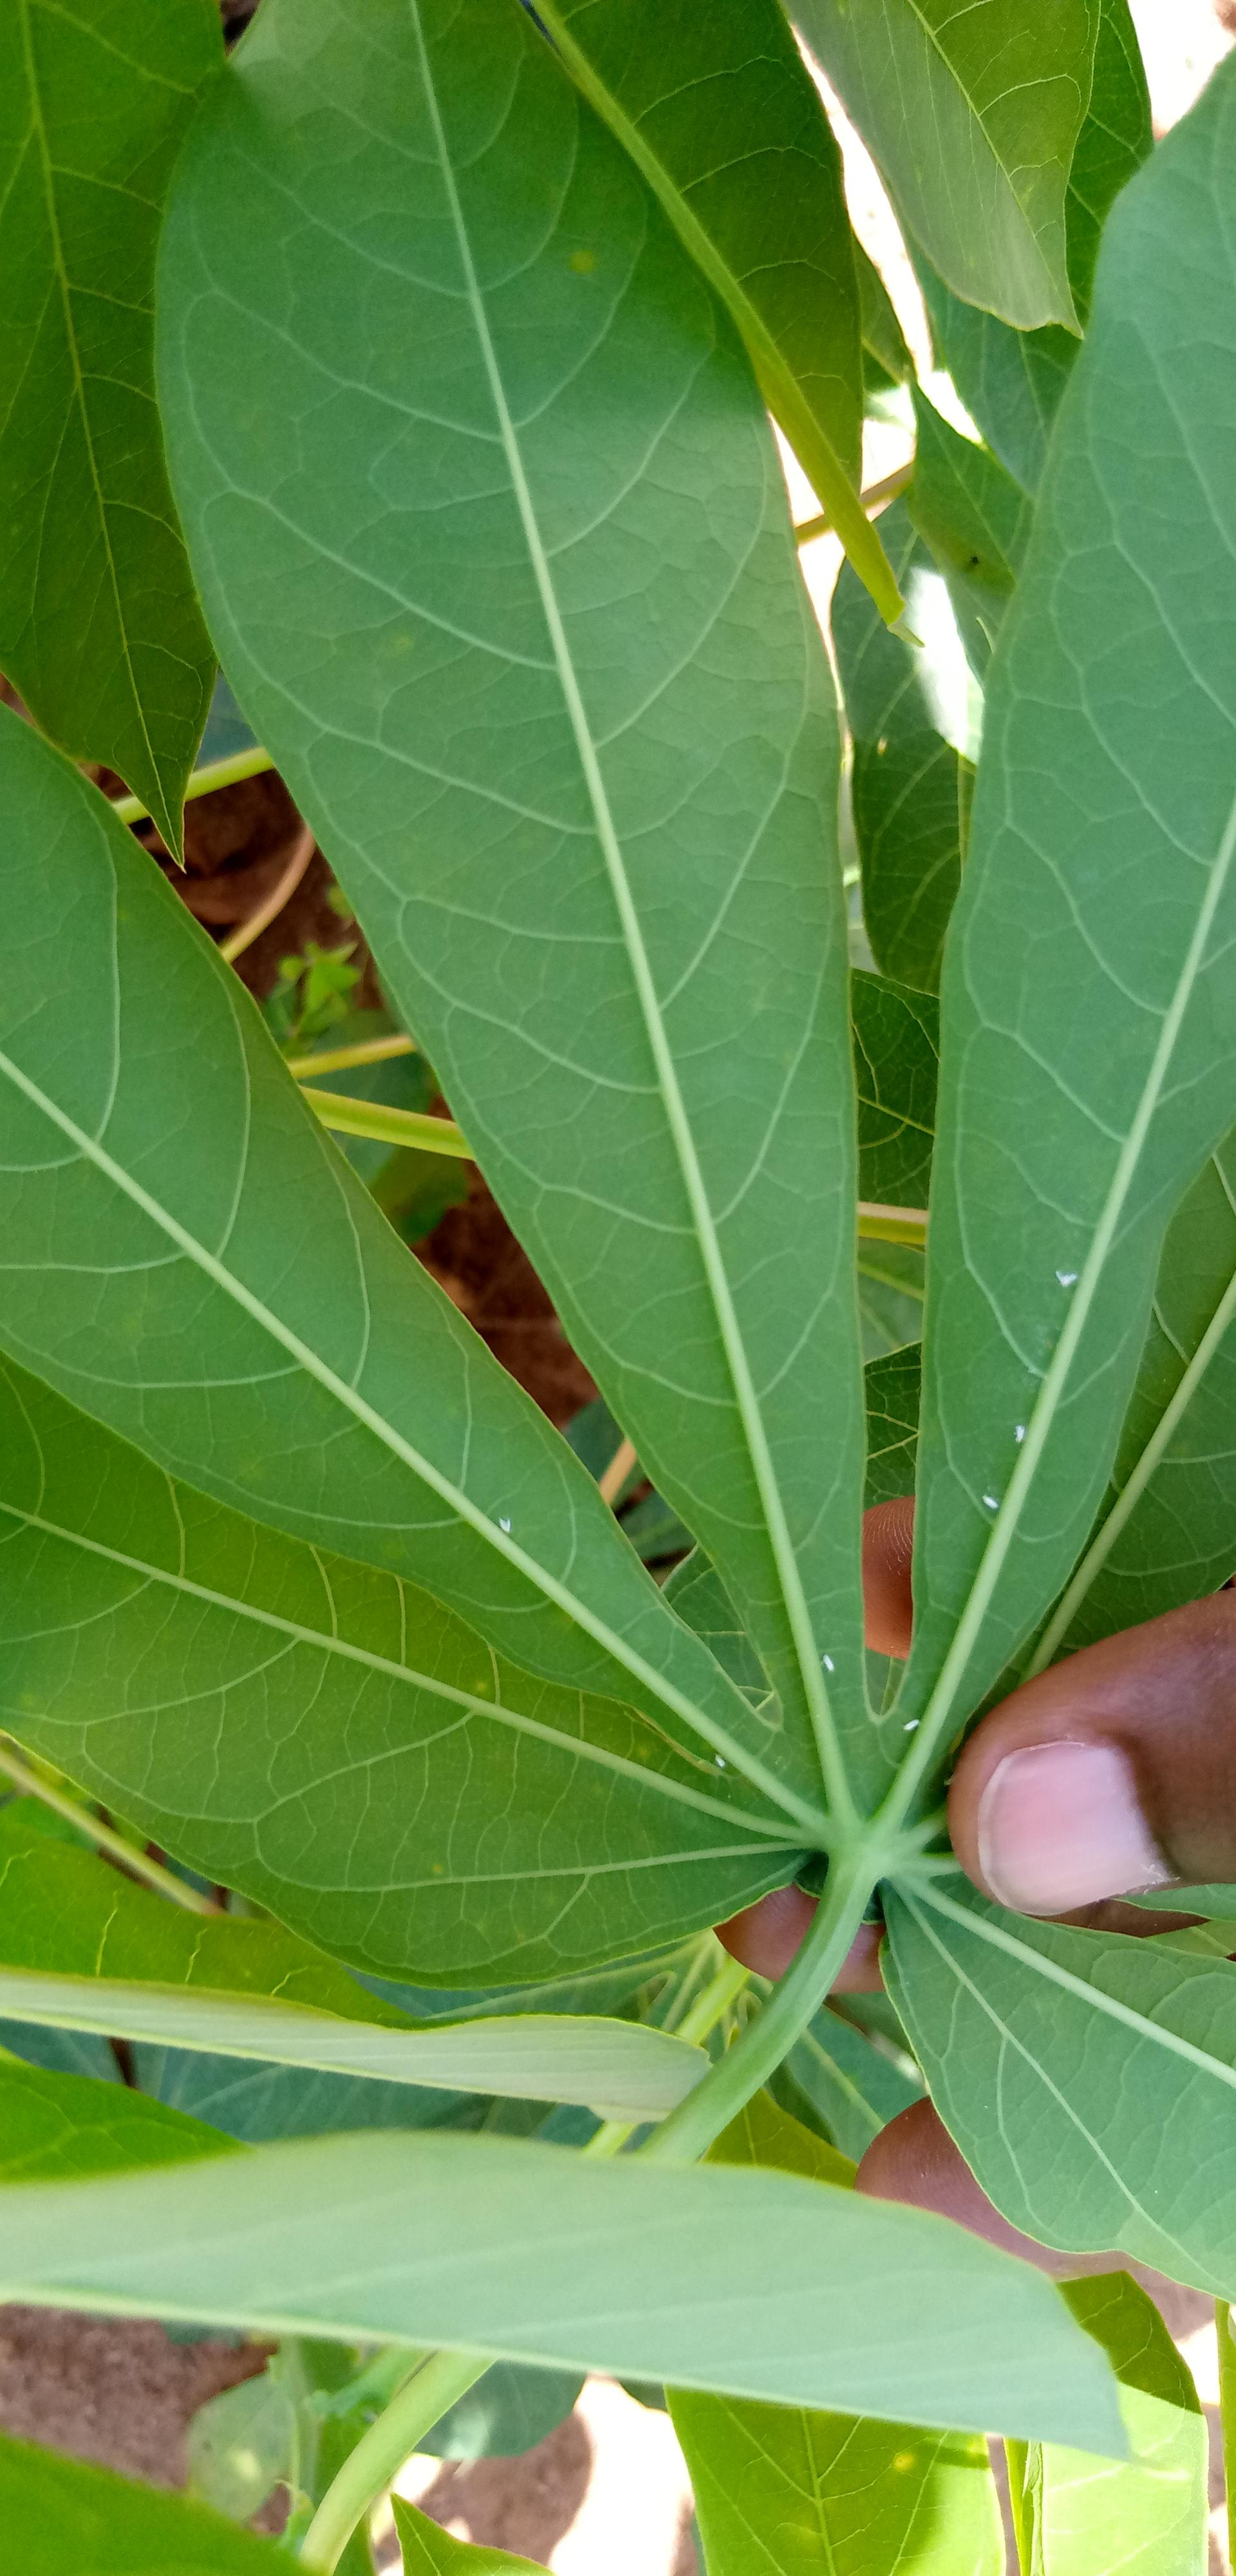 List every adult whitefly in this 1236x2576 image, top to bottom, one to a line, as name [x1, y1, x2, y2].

whitefly [1040, 1260, 1076, 1297]
whitefly [1003, 1417, 1040, 1448]
whitefly [977, 1484, 1000, 1516]
whitefly [491, 1499, 521, 1548]
whitefly [819, 1642, 839, 1683]
whitefly [897, 1706, 924, 1744]
whitefly [704, 1748, 733, 1777]